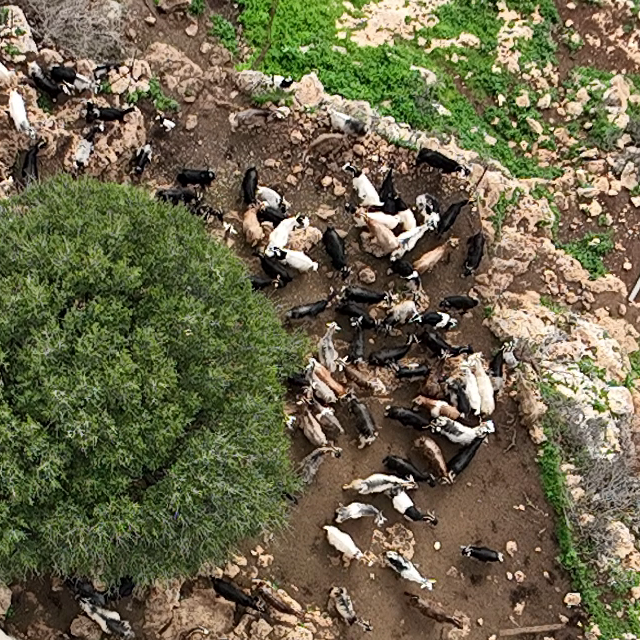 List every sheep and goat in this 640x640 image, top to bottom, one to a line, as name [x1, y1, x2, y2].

goat [0, 35, 10, 86]
goat [27, 61, 78, 96]
goat [93, 62, 124, 79]
goat [51, 66, 101, 95]
goat [262, 74, 293, 88]
goat [8, 86, 35, 135]
goat [0, 98, 8, 116]
goat [85, 103, 135, 123]
goat [321, 104, 371, 140]
goat [227, 108, 286, 133]
goat [150, 114, 176, 138]
goat [72, 124, 103, 170]
goat [300, 134, 350, 164]
goat [22, 135, 47, 183]
goat [128, 141, 152, 180]
goat [415, 146, 470, 179]
goat [341, 163, 384, 208]
goat [243, 166, 257, 201]
goat [177, 168, 215, 187]
goat [381, 168, 398, 216]
goat [0, 175, 13, 200]
goat [256, 185, 291, 211]
goat [154, 186, 204, 204]
goat [389, 191, 418, 231]
goat [414, 191, 442, 210]
goat [437, 197, 476, 234]
goat [244, 199, 264, 247]
goat [346, 203, 399, 229]
goat [196, 204, 238, 234]
goat [258, 207, 283, 225]
goat [389, 212, 440, 261]
goat [357, 213, 399, 251]
goat [265, 214, 309, 256]
goat [322, 225, 353, 281]
goat [462, 231, 487, 277]
goat [414, 236, 461, 274]
goat [269, 247, 318, 272]
goat [251, 251, 293, 283]
goat [389, 255, 419, 279]
goat [244, 274, 285, 291]
goat [342, 285, 399, 304]
goat [284, 286, 340, 322]
goat [439, 296, 478, 310]
goat [382, 301, 418, 327]
goat [343, 303, 377, 329]
goat [409, 310, 457, 328]
goat [348, 318, 366, 358]
goat [316, 320, 340, 372]
goat [420, 330, 474, 355]
goat [369, 334, 419, 364]
goat [490, 340, 514, 389]
goat [423, 349, 452, 398]
goat [468, 349, 495, 415]
goat [336, 356, 387, 395]
goat [306, 359, 338, 403]
goat [313, 360, 342, 392]
goat [394, 362, 430, 382]
goat [458, 362, 482, 415]
goat [283, 373, 309, 396]
goat [302, 386, 339, 439]
goat [343, 387, 380, 450]
goat [414, 394, 458, 420]
goat [294, 395, 327, 444]
goat [384, 404, 439, 432]
goat [431, 417, 494, 444]
goat [446, 431, 488, 477]
goat [414, 435, 456, 486]
goat [295, 446, 341, 486]
goat [382, 456, 436, 488]
goat [343, 474, 417, 494]
goat [387, 486, 439, 526]
goat [335, 503, 387, 527]
goat [323, 525, 374, 566]
goat [458, 545, 505, 564]
goat [384, 549, 436, 591]
goat [210, 575, 265, 613]
goat [63, 576, 105, 607]
goat [257, 581, 305, 619]
goat [328, 586, 374, 633]
goat [403, 591, 464, 630]
goat [75, 595, 134, 639]
goat [0, 611, 18, 639]
goat [178, 625, 209, 639]